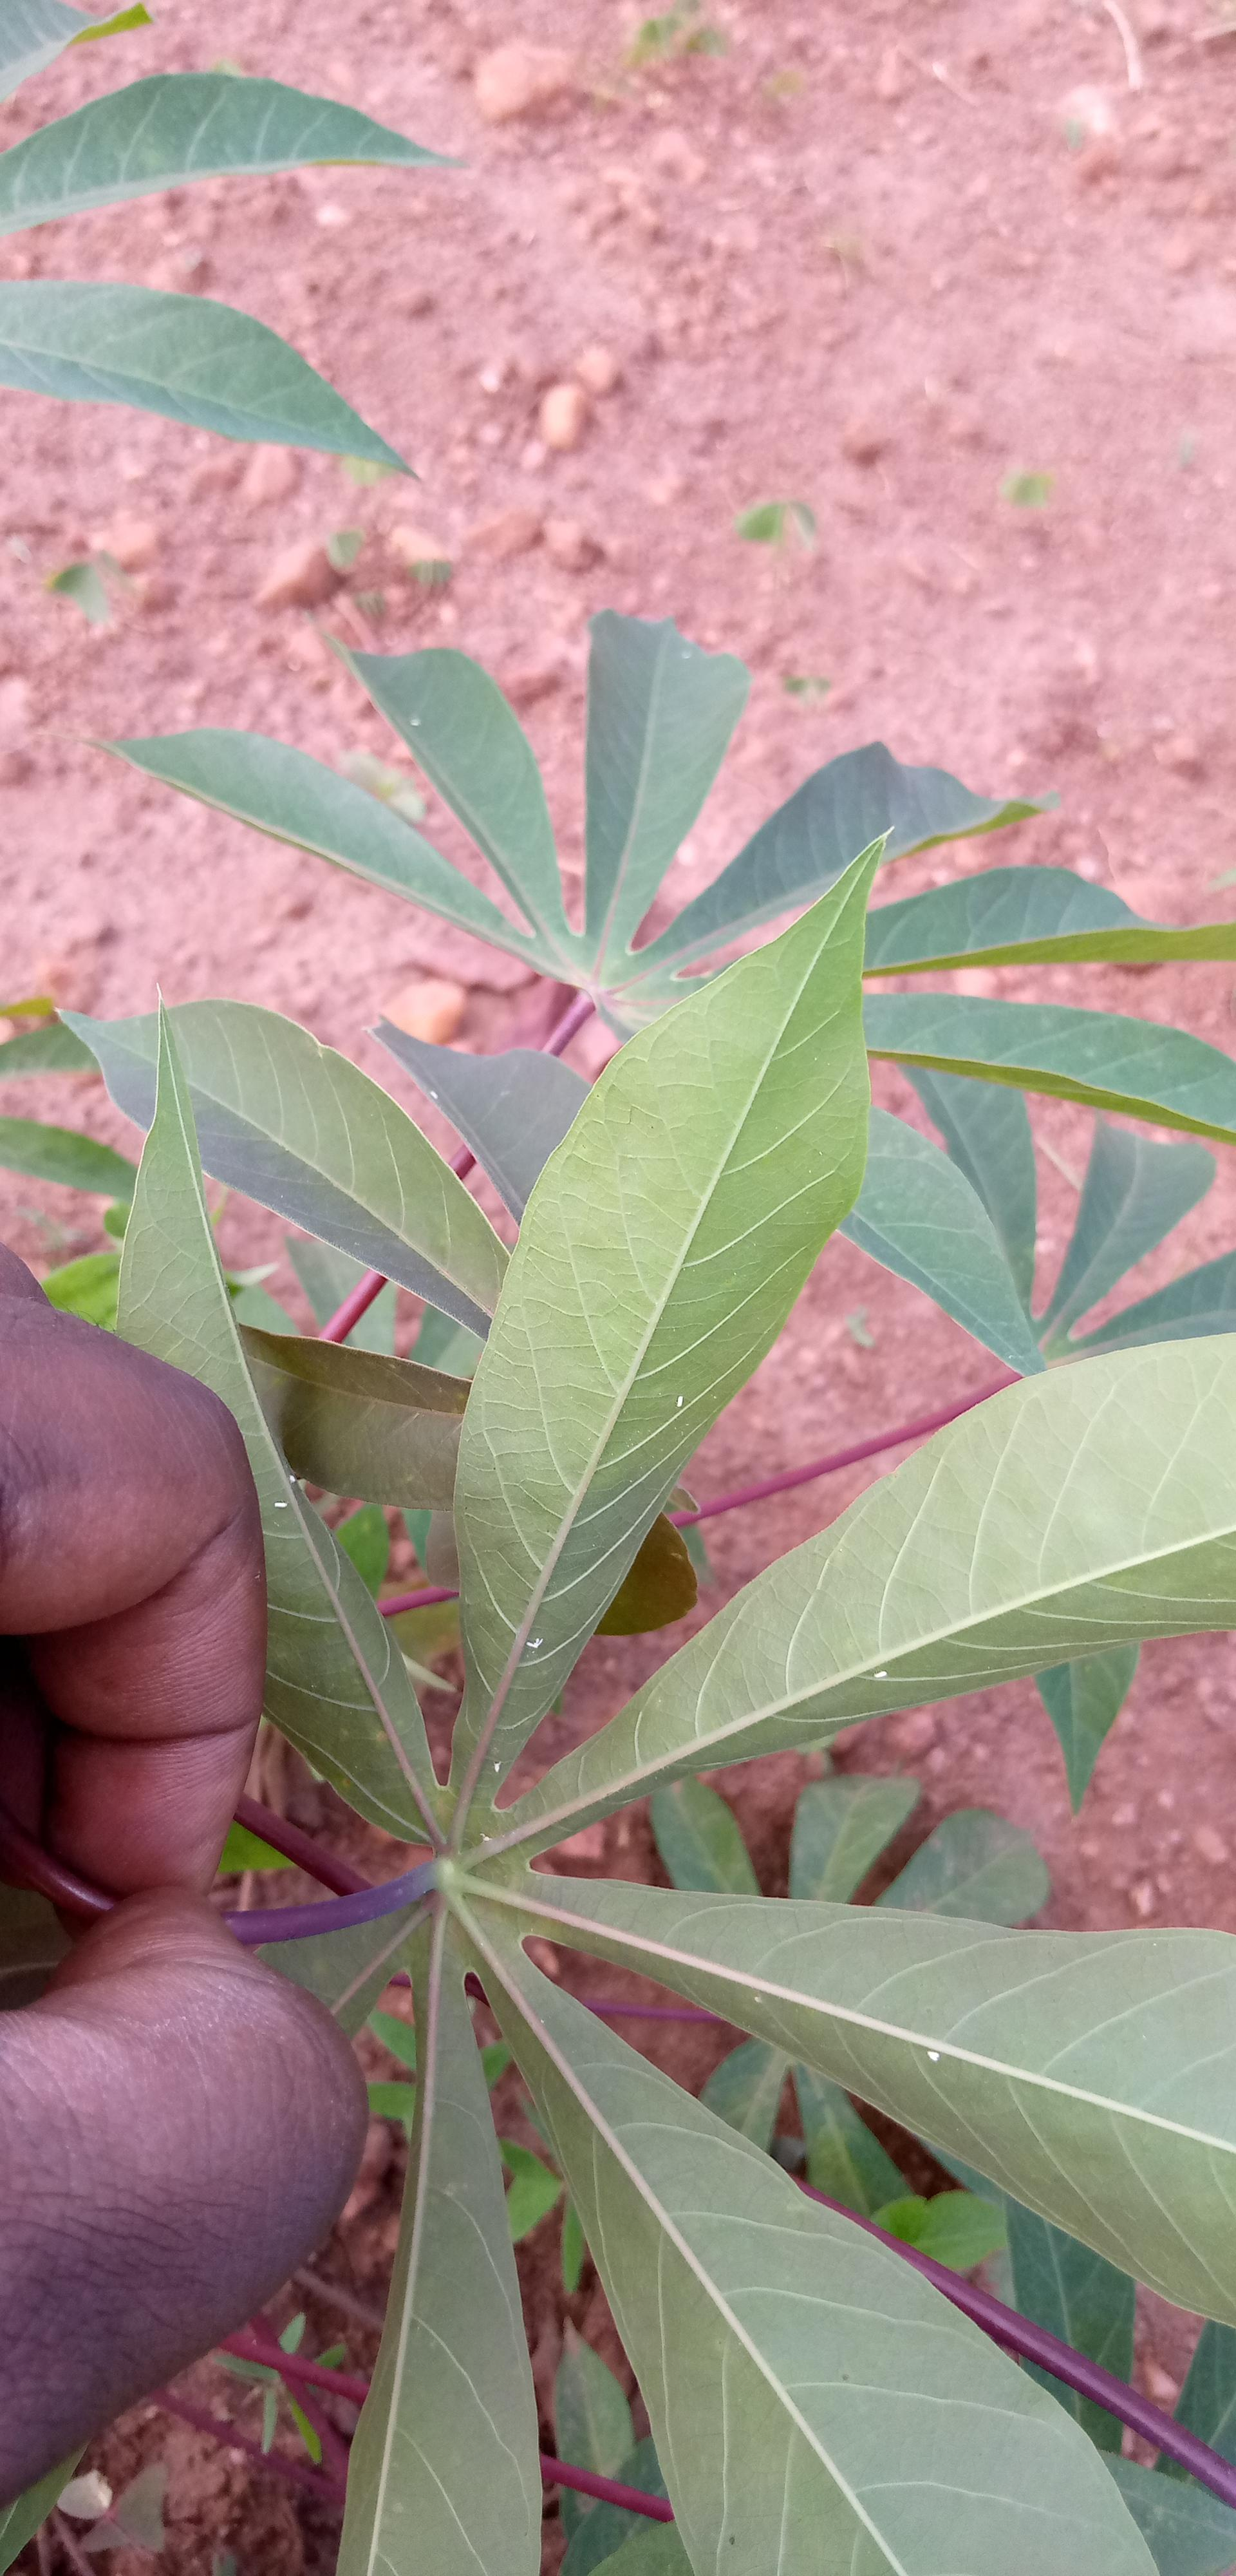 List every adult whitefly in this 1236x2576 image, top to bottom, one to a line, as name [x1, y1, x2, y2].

whitefly [657, 1387, 697, 1426]
whitefly [281, 1459, 310, 1492]
whitefly [272, 1490, 300, 1539]
whitefly [525, 1629, 549, 1655]
whitefly [860, 1659, 897, 1697]
whitefly [485, 1748, 507, 1783]
whitefly [469, 1828, 507, 1859]
whitefly [921, 2041, 946, 2075]